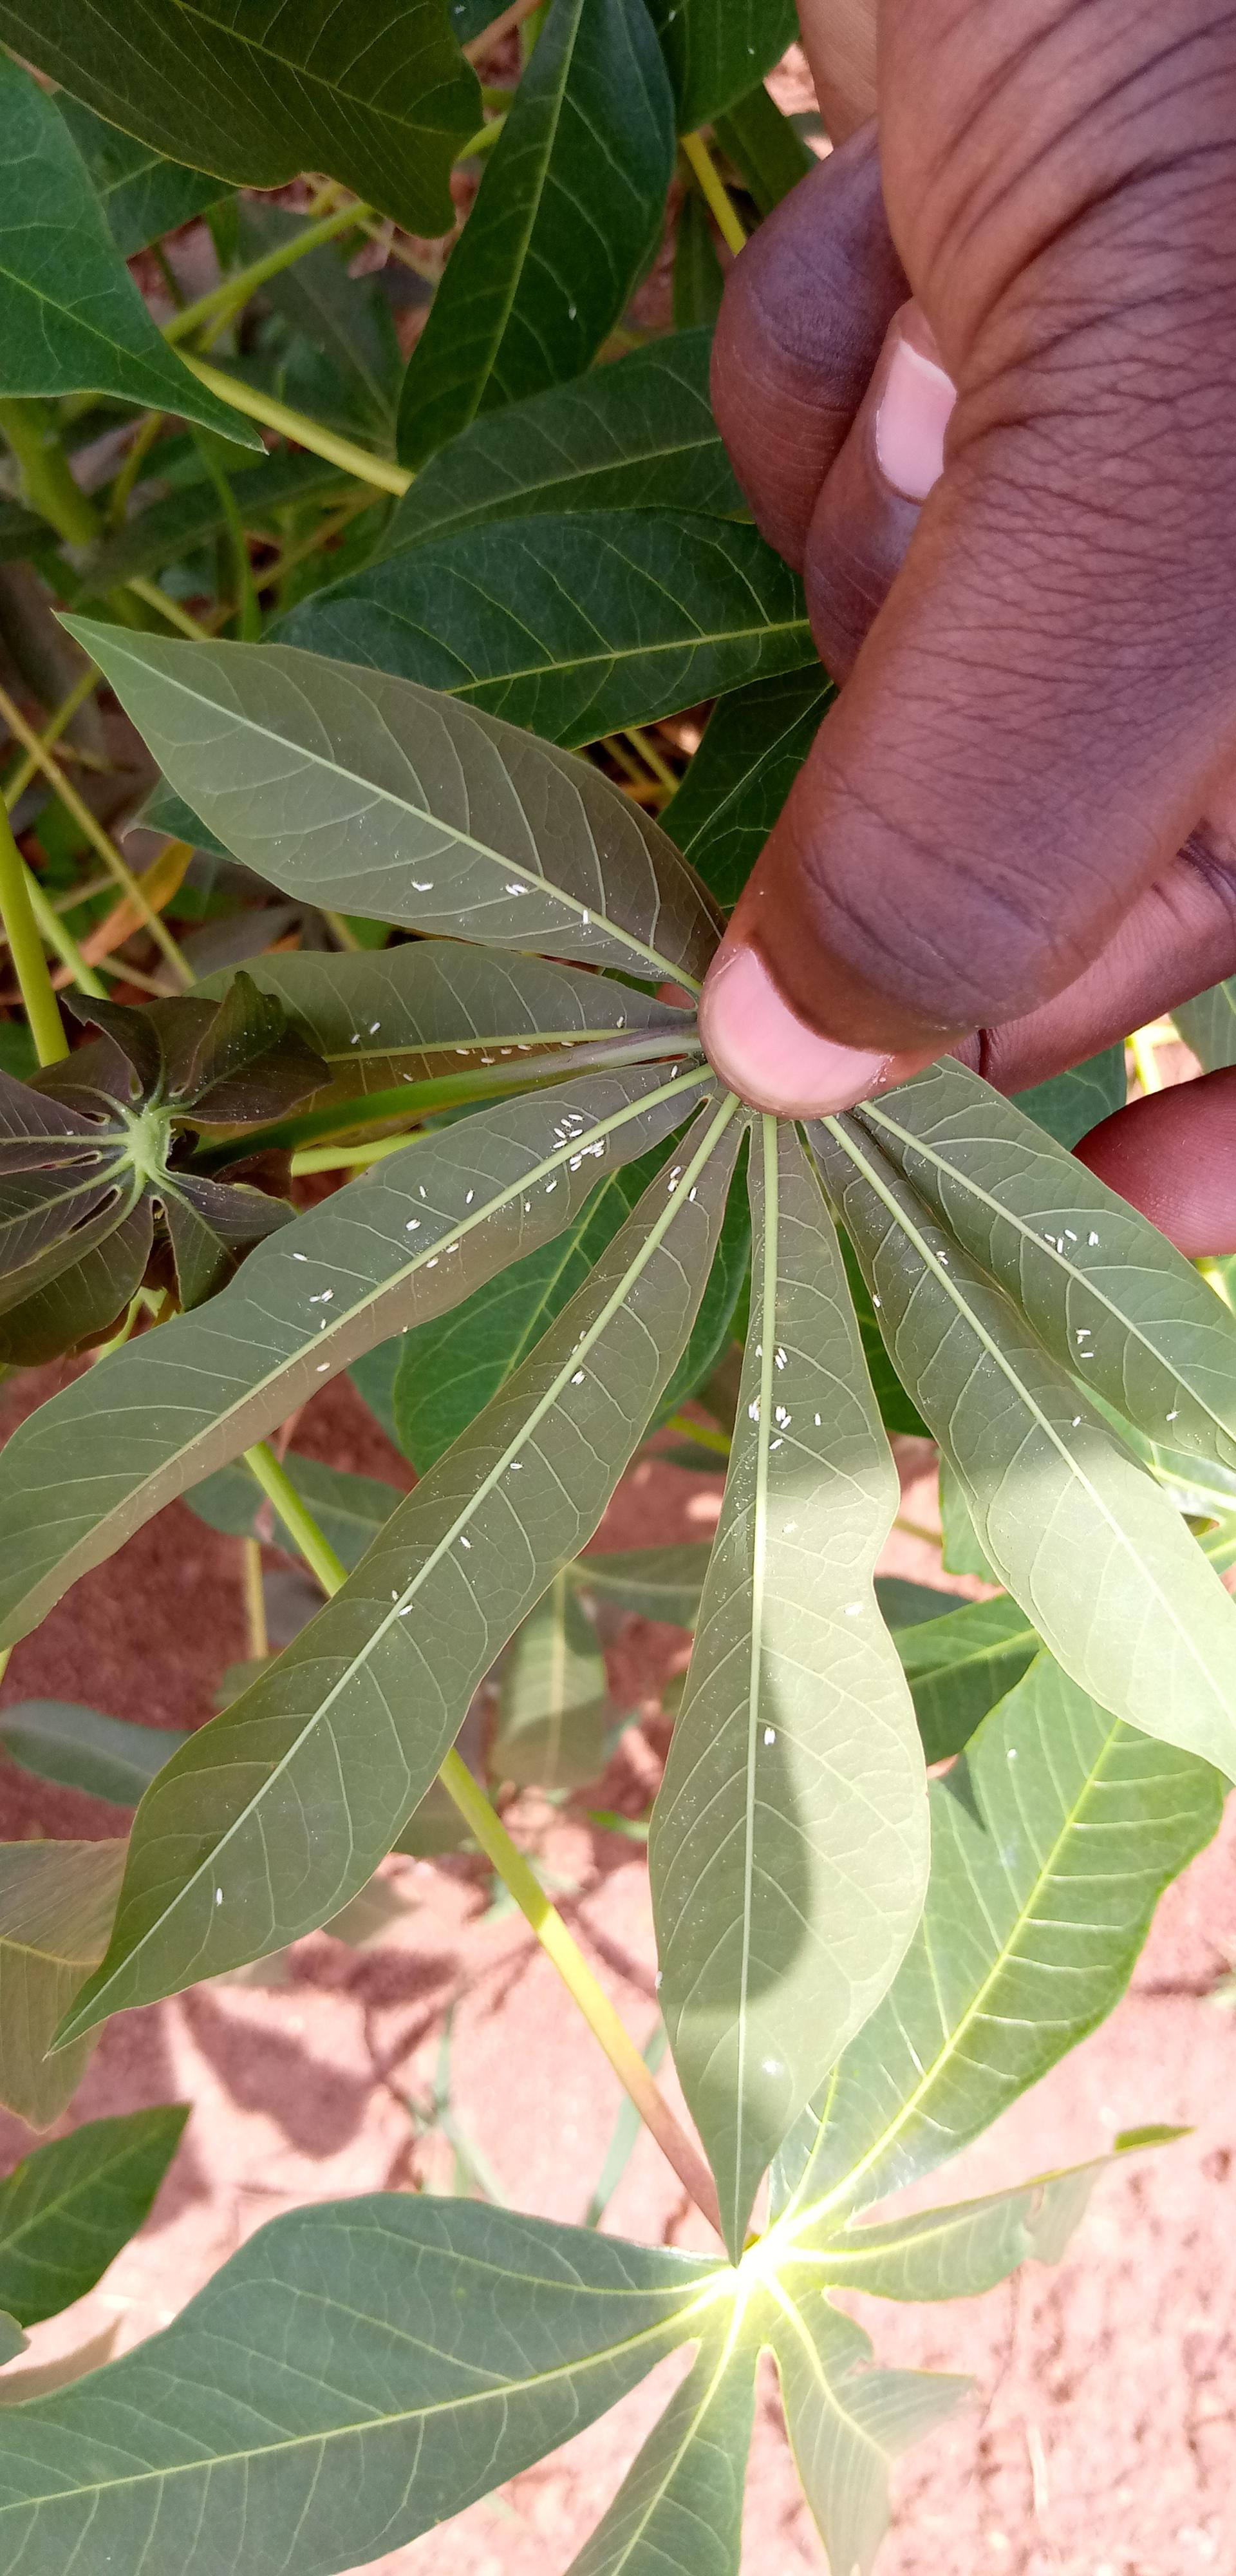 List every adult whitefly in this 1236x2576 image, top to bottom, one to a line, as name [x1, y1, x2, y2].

whitefly [410, 880, 420, 892]
whitefly [420, 881, 435, 892]
whitefly [512, 883, 529, 895]
whitefly [504, 884, 519, 899]
whitefly [579, 907, 592, 927]
whitefly [614, 1014, 626, 1029]
whitefly [367, 1021, 383, 1036]
whitefly [350, 1032, 362, 1046]
whitefly [559, 1041, 576, 1048]
whitefly [517, 1043, 534, 1052]
whitefly [499, 1047, 514, 1056]
whitefly [454, 1048, 471, 1057]
whitefly [480, 1056, 497, 1065]
whitefly [667, 1063, 681, 1080]
whitefly [401, 1072, 415, 1083]
whitefly [567, 1112, 584, 1122]
whitefly [560, 1117, 573, 1129]
whitefly [553, 1126, 566, 1140]
whitefly [568, 1128, 584, 1138]
whitefly [550, 1138, 570, 1150]
whitefly [594, 1139, 606, 1148]
whitefly [579, 1144, 594, 1157]
whitefly [589, 1148, 603, 1155]
whitefly [594, 1148, 605, 1159]
whitefly [569, 1155, 583, 1166]
whitefly [569, 1159, 583, 1173]
whitefly [668, 1166, 684, 1179]
whitefly [543, 1177, 559, 1194]
whitefly [667, 1178, 681, 1193]
whitefly [418, 1183, 430, 1200]
whitefly [687, 1184, 700, 1204]
whitefly [463, 1185, 475, 1206]
whitefly [521, 1200, 534, 1215]
whitefly [404, 1218, 418, 1230]
whitefly [407, 1220, 422, 1233]
whitefly [1063, 1227, 1079, 1242]
whitefly [1087, 1230, 1094, 1249]
whitefly [1042, 1231, 1056, 1245]
whitefly [1094, 1233, 1101, 1246]
whitefly [1056, 1235, 1067, 1255]
whitefly [445, 1241, 461, 1256]
whitefly [933, 1249, 948, 1257]
whitefly [290, 1251, 309, 1264]
whitefly [424, 1255, 440, 1271]
whitefly [937, 1256, 951, 1266]
whitefly [322, 1287, 333, 1300]
whitefly [323, 1292, 335, 1303]
whitefly [871, 1293, 883, 1309]
whitefly [308, 1295, 322, 1305]
whitefly [319, 1316, 328, 1330]
whitefly [1074, 1327, 1092, 1336]
whitefly [577, 1328, 591, 1341]
whitefly [1075, 1334, 1085, 1346]
whitefly [753, 1343, 765, 1358]
whitefly [777, 1347, 792, 1363]
whitefly [1078, 1350, 1096, 1361]
whitefly [773, 1354, 785, 1371]
whitefly [314, 1359, 333, 1374]
whitefly [570, 1369, 584, 1385]
whitefly [576, 1374, 586, 1386]
whitefly [752, 1399, 761, 1412]
whitefly [747, 1403, 753, 1420]
whitefly [774, 1403, 781, 1423]
whitefly [781, 1405, 787, 1421]
whitefly [753, 1407, 761, 1422]
whitefly [1163, 1408, 1182, 1424]
whitefly [812, 1410, 823, 1428]
whitefly [779, 1414, 792, 1430]
whitefly [1069, 1414, 1085, 1429]
whitefly [767, 1437, 785, 1452]
whitefly [507, 1459, 527, 1473]
whitefly [780, 1519, 801, 1535]
whitefly [458, 1533, 474, 1551]
whitefly [389, 1586, 400, 1602]
whitefly [398, 1603, 416, 1619]
whitefly [763, 1723, 770, 1748]
whitefly [769, 1727, 777, 1745]
whitefly [212, 1884, 227, 1907]
whitefly [653, 1968, 665, 1992]